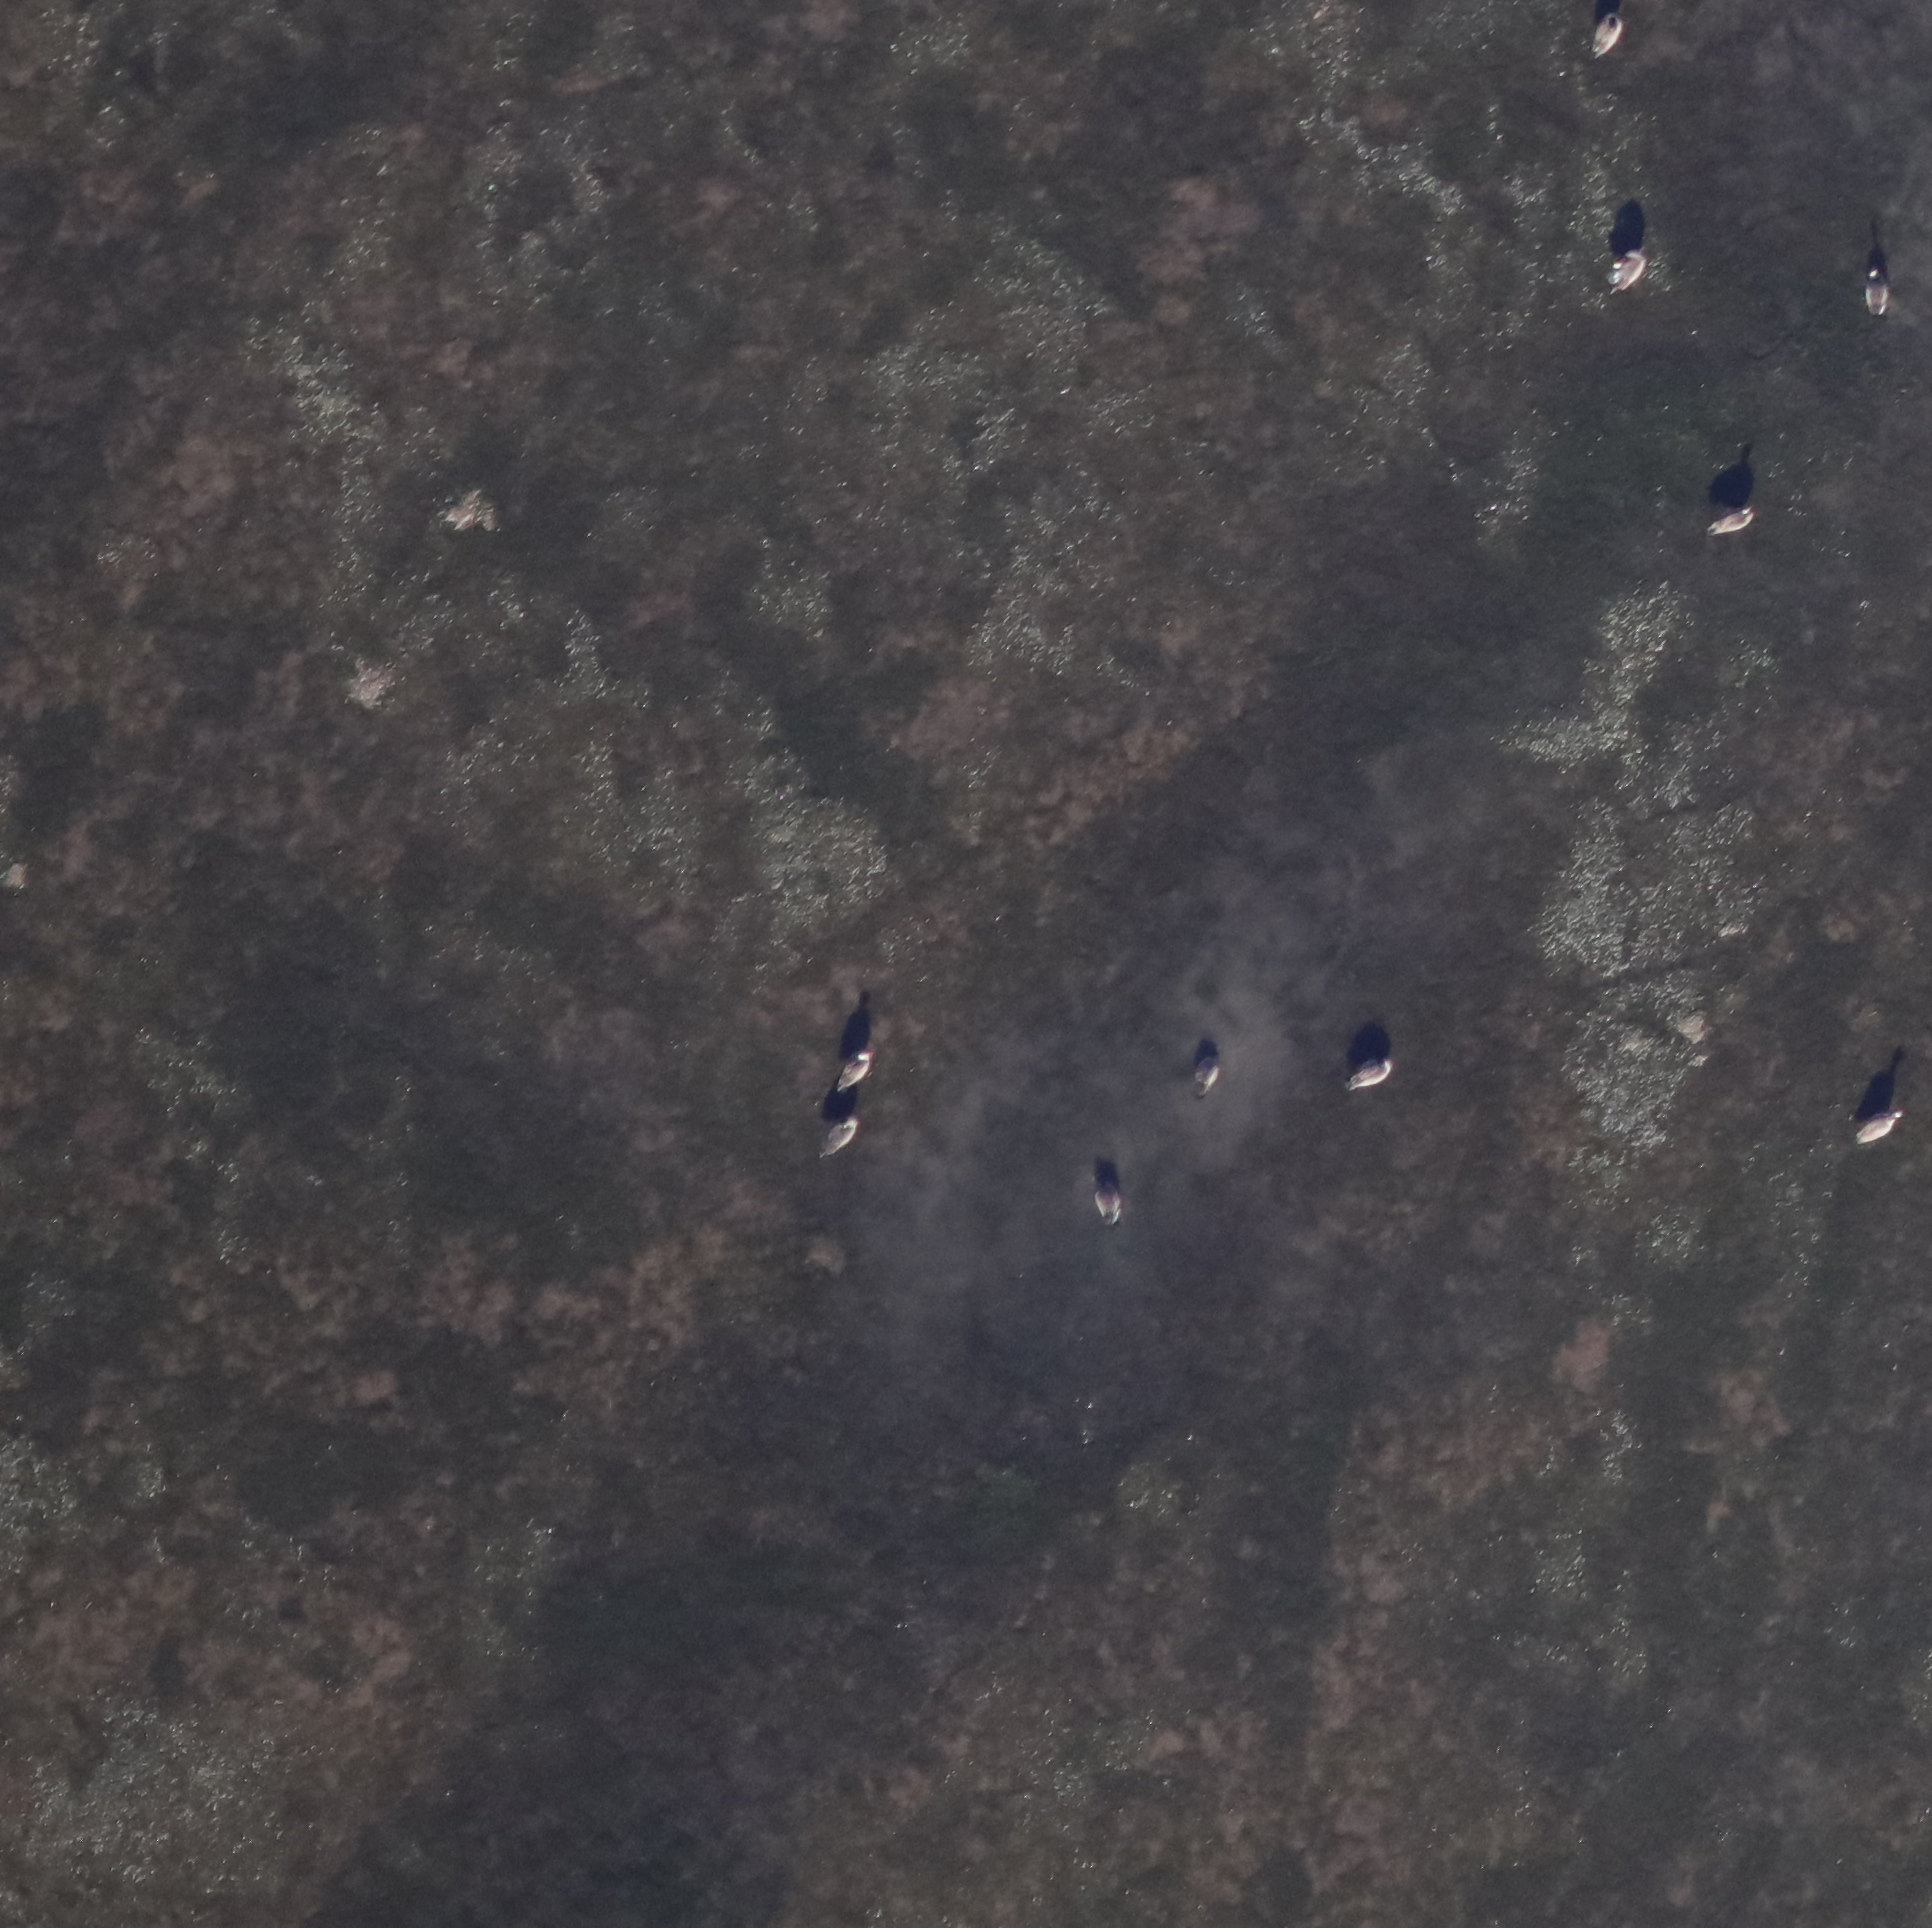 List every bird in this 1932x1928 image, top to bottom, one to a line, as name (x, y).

Canada goose (1605, 36)
Canada goose (1629, 273)
Canada goose (1876, 291)
Canada goose (1730, 521)
Canada goose (1370, 1072)
Canada goose (850, 1075)
Canada goose (1205, 1075)
Canada goose (1876, 1125)
Canada goose (838, 1137)
Canada goose (1109, 1201)